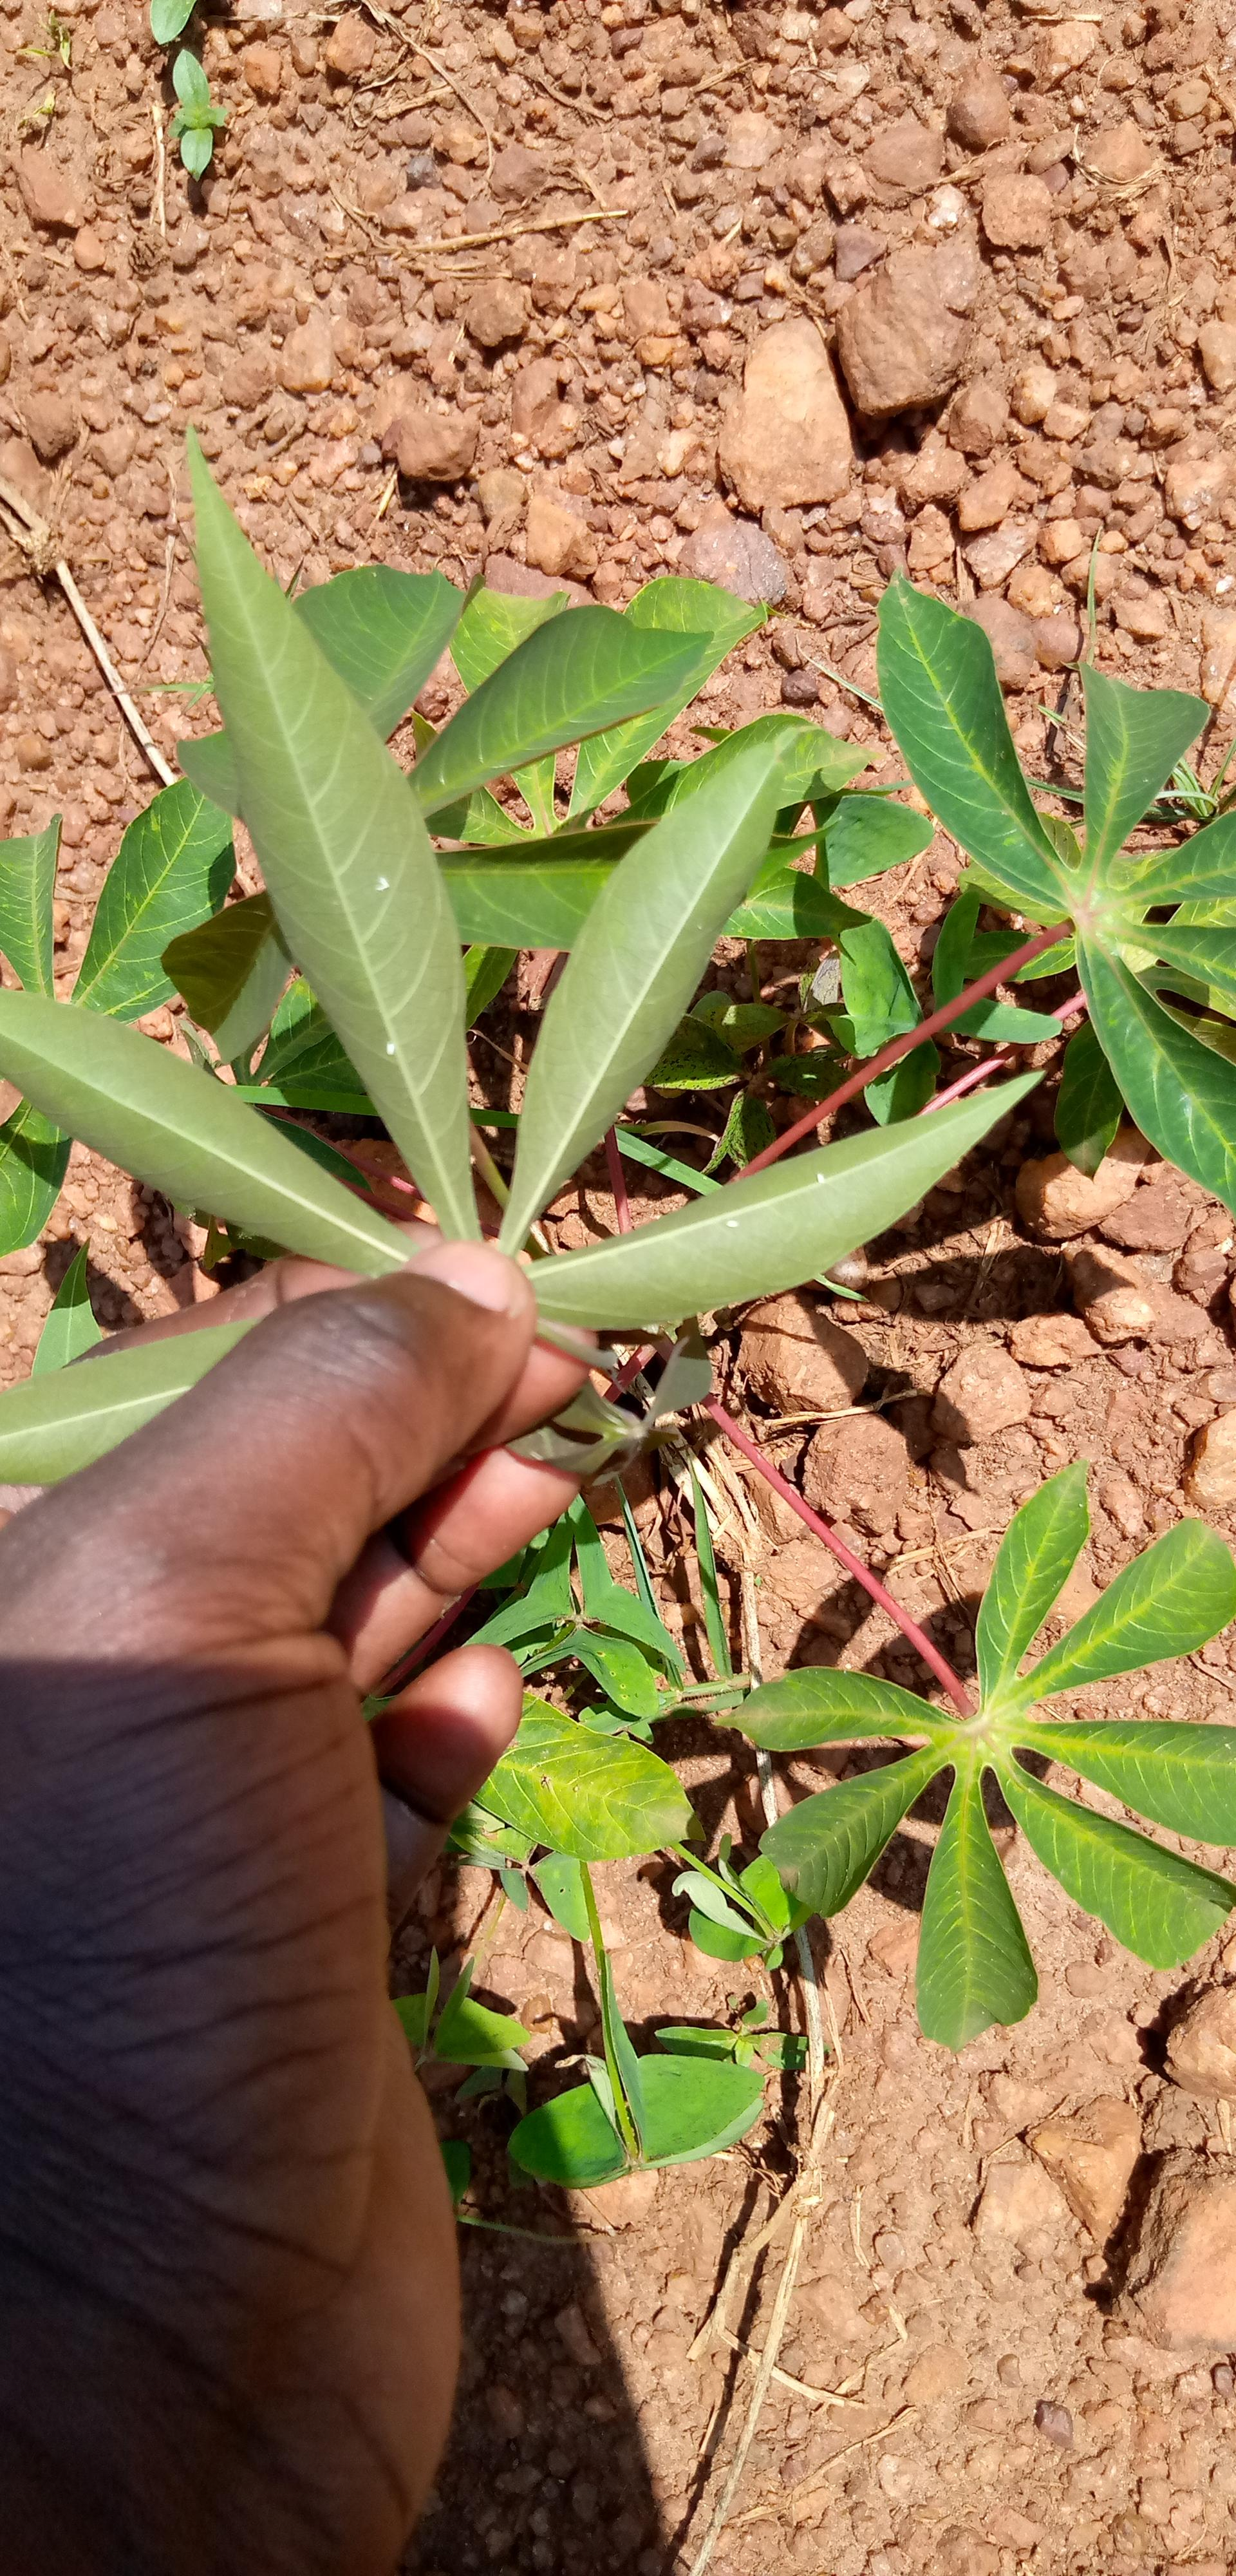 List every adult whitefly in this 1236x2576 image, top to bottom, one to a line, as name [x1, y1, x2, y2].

whitefly [371, 874, 395, 902]
whitefly [375, 1036, 404, 1062]
whitefly [812, 1170, 831, 1188]
whitefly [724, 1215, 744, 1233]